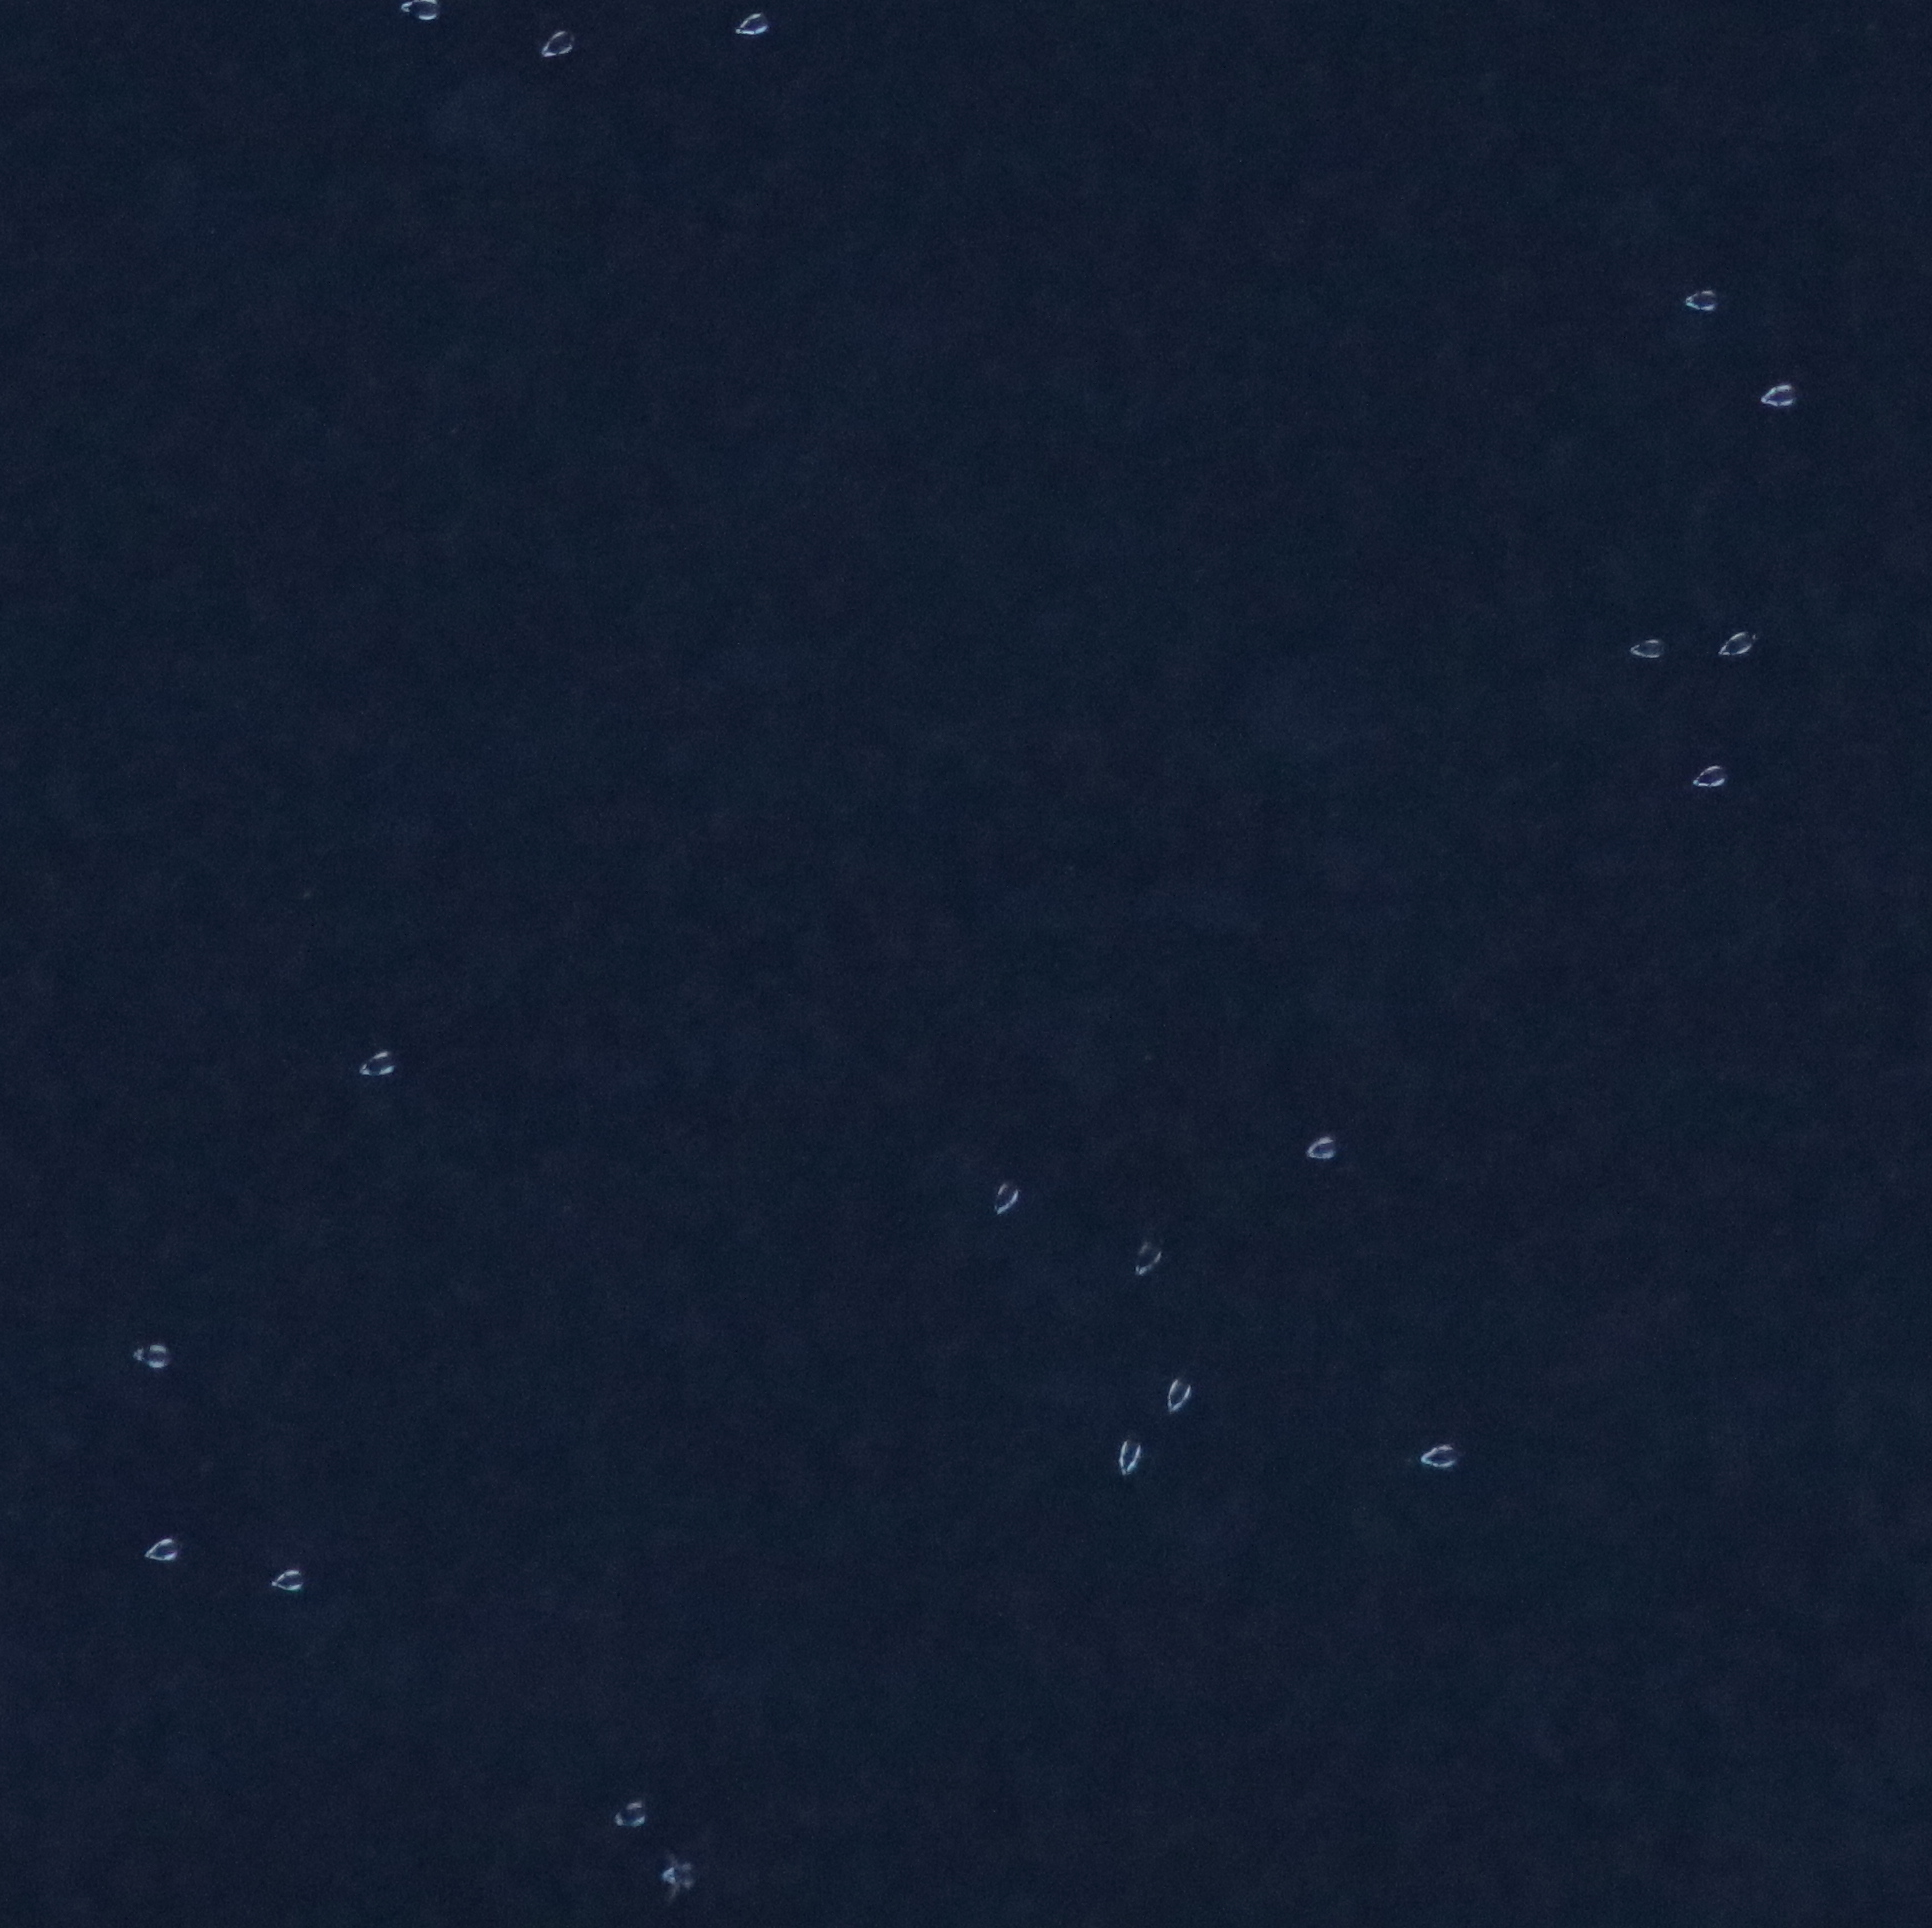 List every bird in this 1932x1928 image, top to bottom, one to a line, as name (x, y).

brant (426, 9)
brant (752, 26)
brant (560, 43)
brant (1701, 301)
brant (1780, 397)
brant (1737, 644)
brant (1651, 649)
brant (1710, 776)
brant (380, 1064)
brant (1326, 1147)
brant (1007, 1198)
brant (1146, 1257)
brant (153, 1354)
brant (1179, 1392)
brant (1130, 1452)
brant (1443, 1456)
brant (161, 1551)
brant (293, 1581)
brant (634, 1816)
brant (678, 1875)